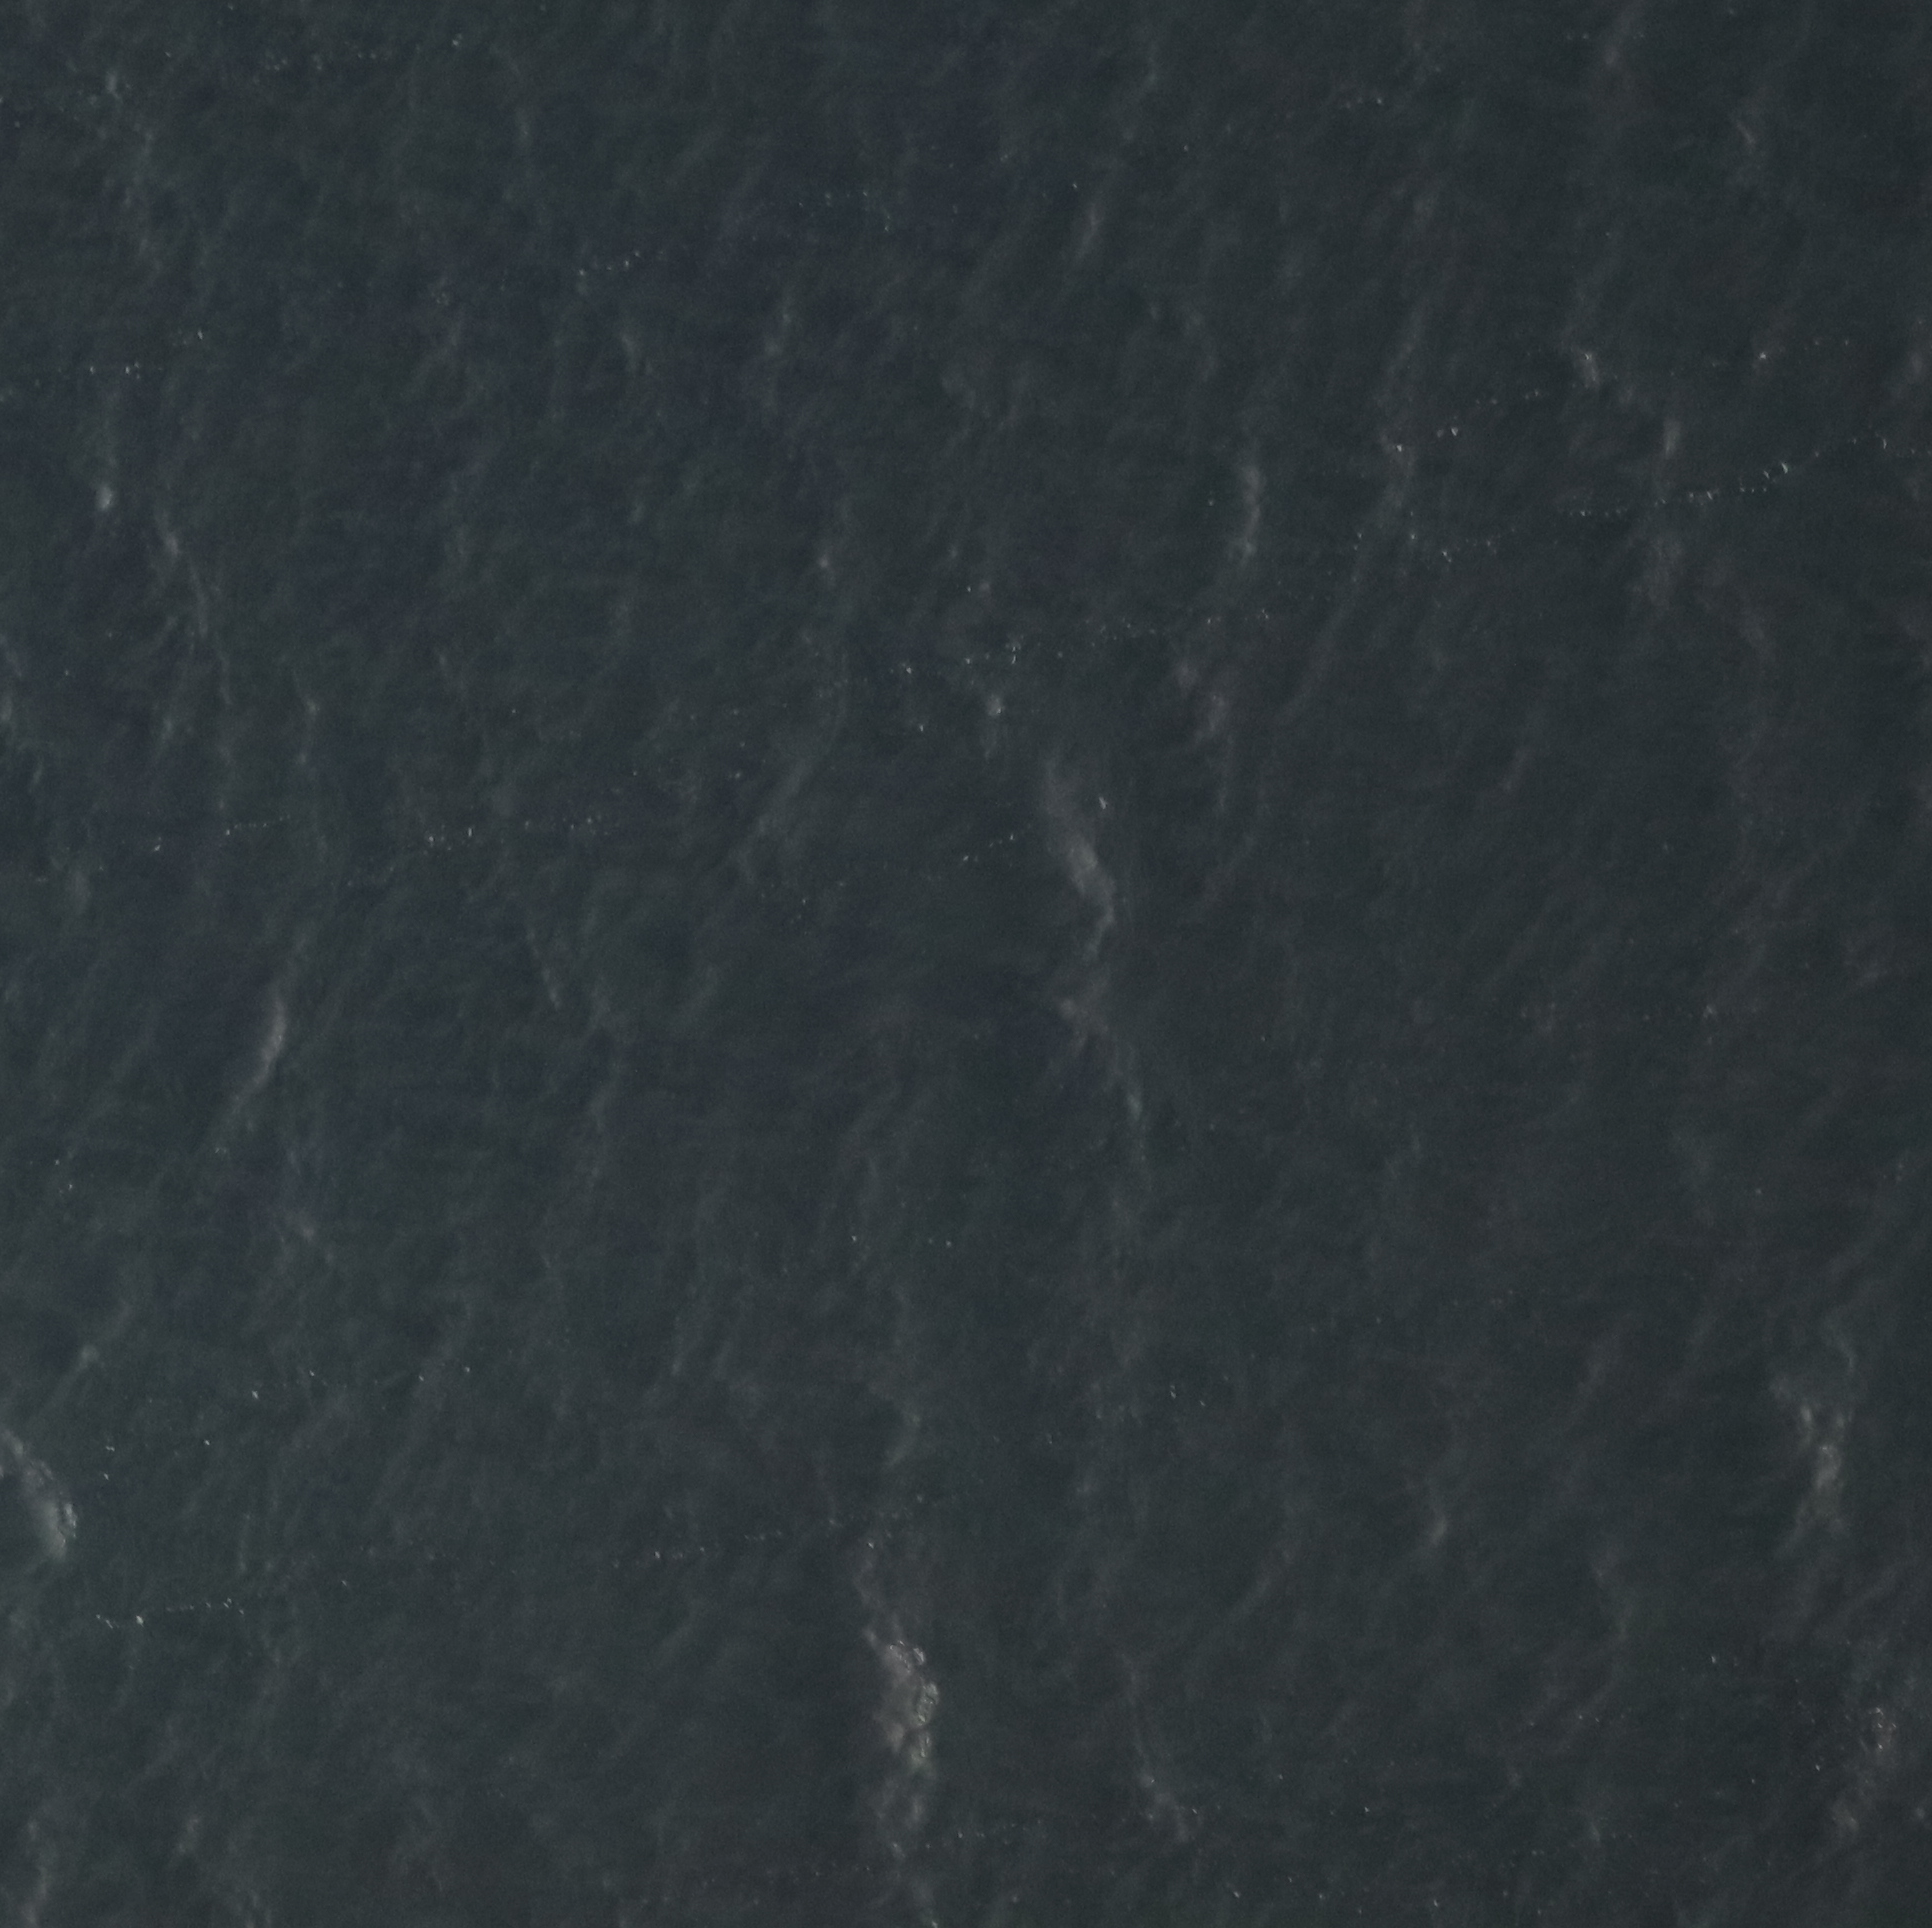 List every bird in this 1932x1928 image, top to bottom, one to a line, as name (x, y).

None